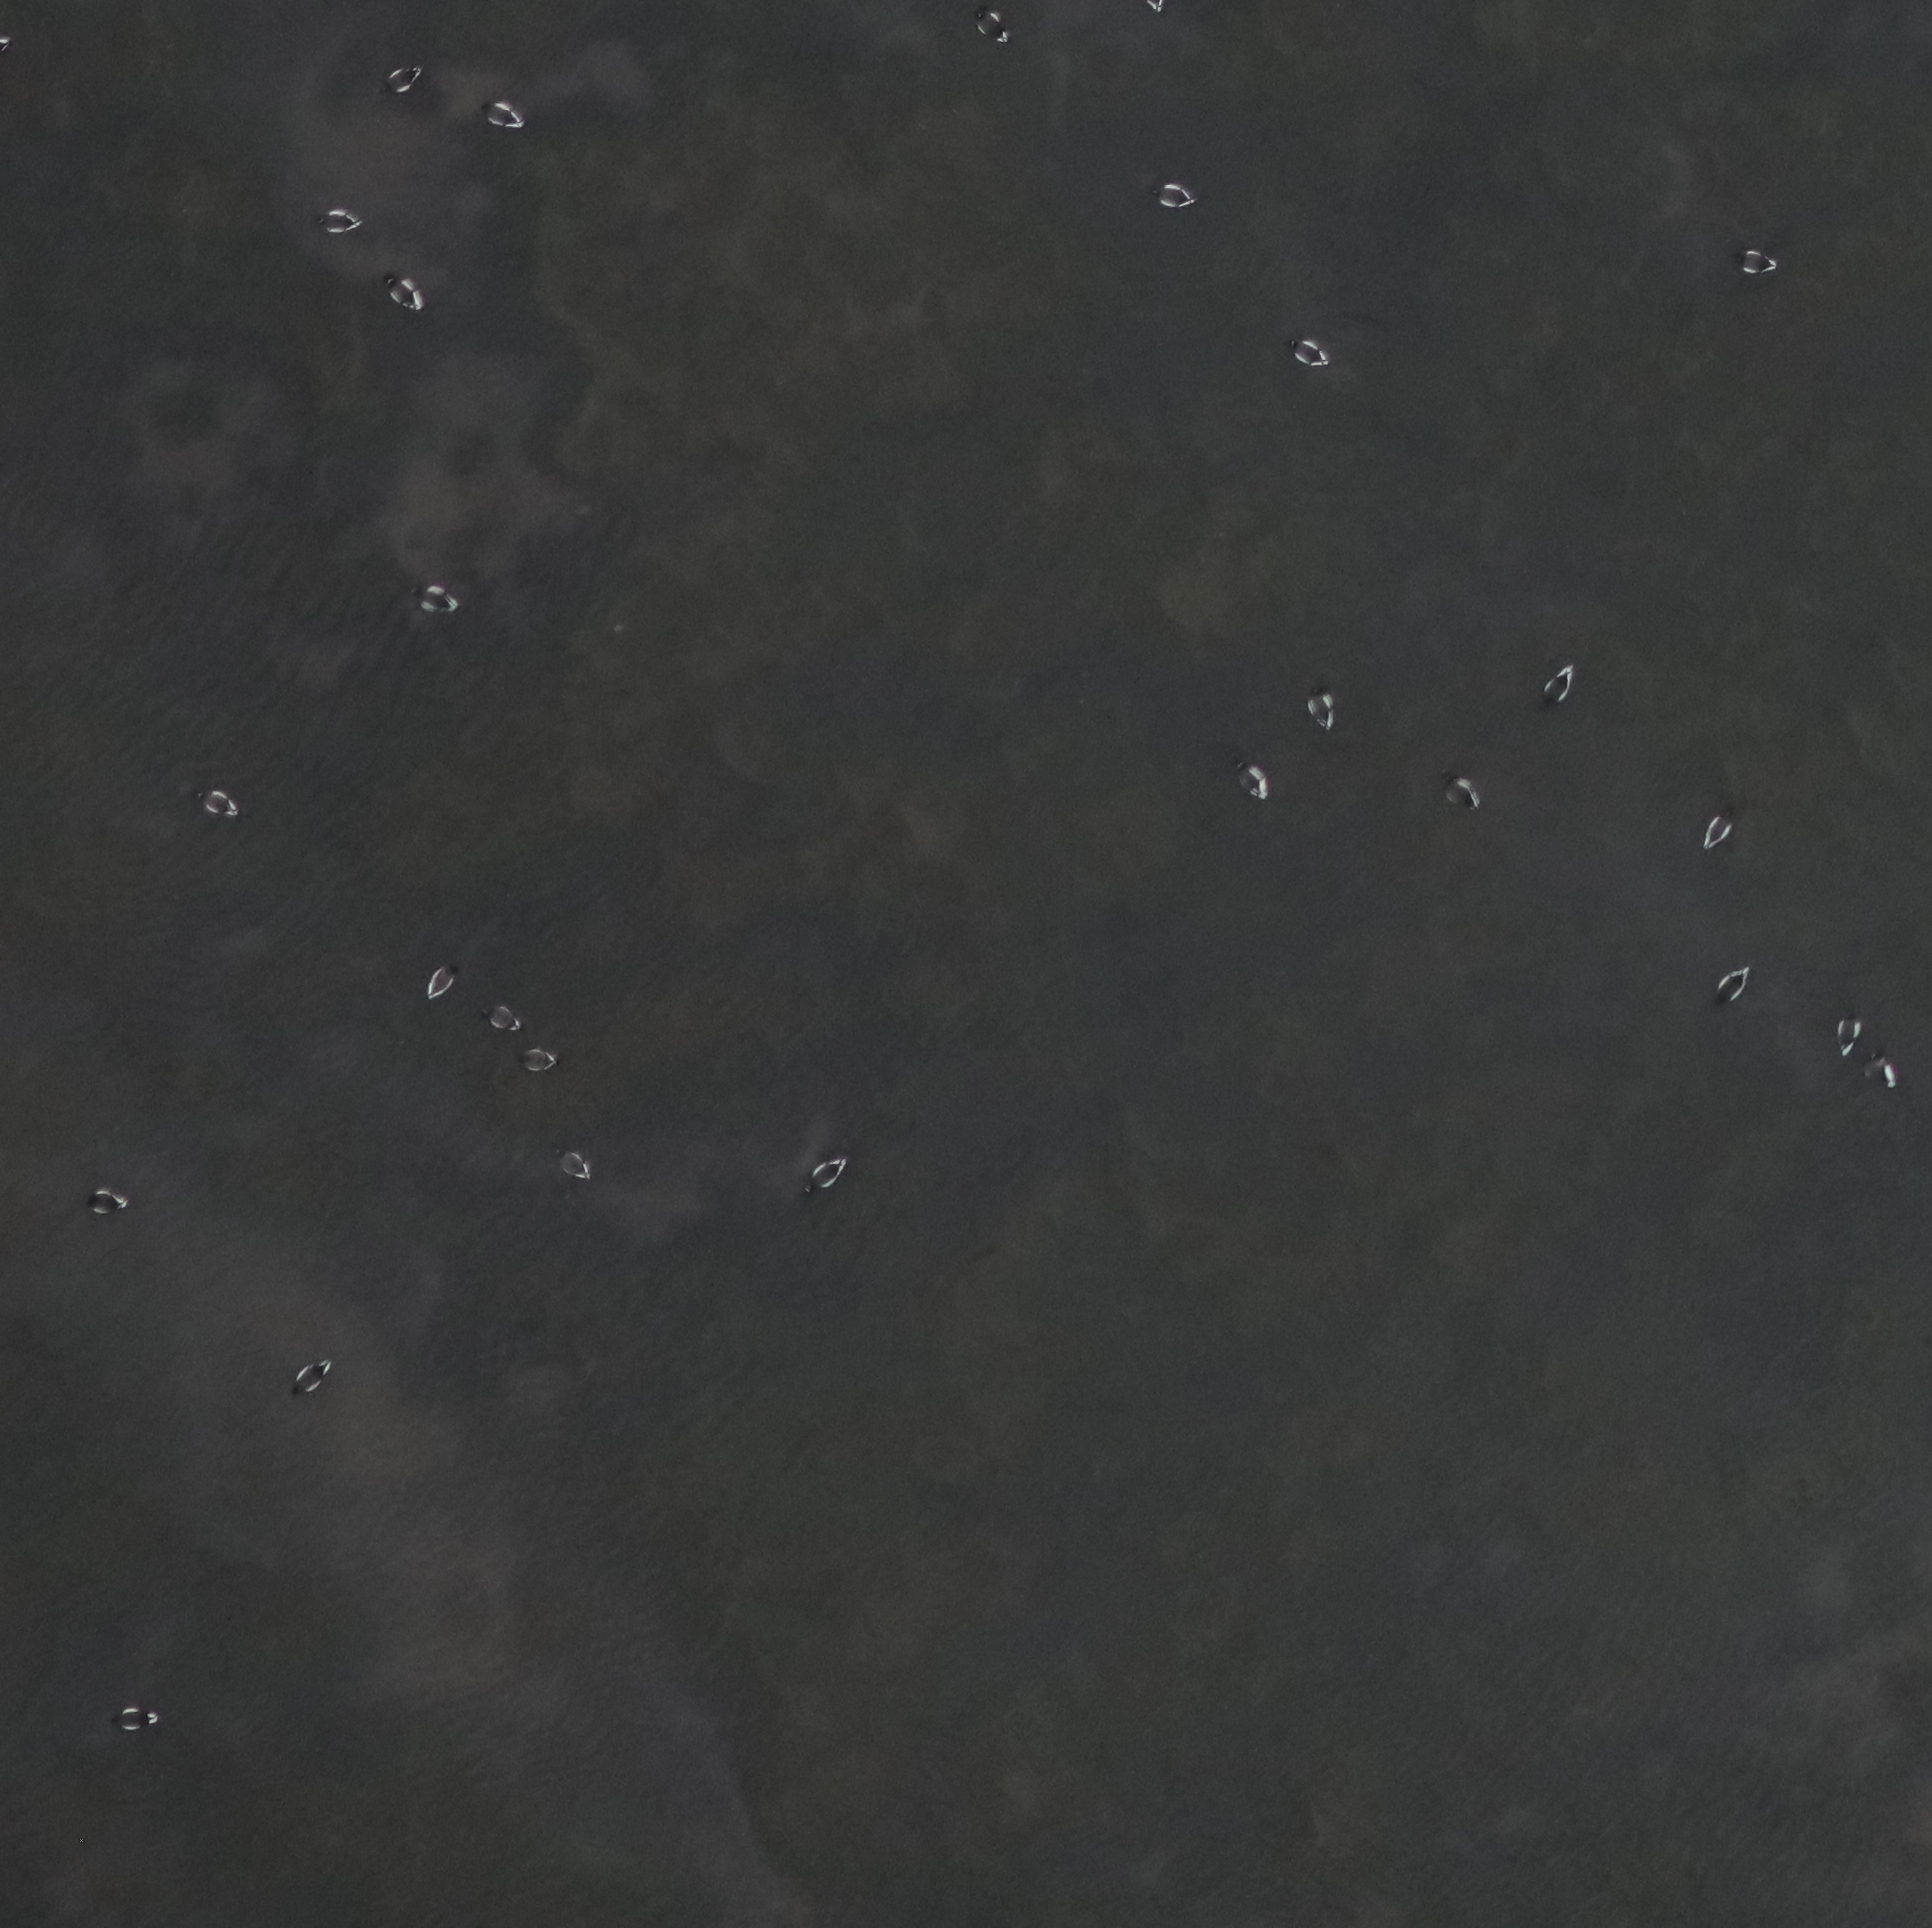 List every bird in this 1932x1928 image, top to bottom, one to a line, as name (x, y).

brant (991, 23)
brant (404, 79)
brant (502, 114)
brant (1171, 195)
brant (337, 221)
brant (1755, 263)
brant (404, 293)
brant (1308, 353)
brant (437, 600)
brant (1557, 687)
brant (1321, 707)
brant (1248, 783)
brant (1460, 792)
brant (217, 801)
brant (1716, 830)
brant (442, 981)
brant (1731, 988)
brant (501, 1017)
brant (1848, 1030)
brant (536, 1060)
brant (1886, 1079)
brant (578, 1160)
brant (825, 1175)
brant (106, 1202)
brant (311, 1378)
brant (134, 1719)